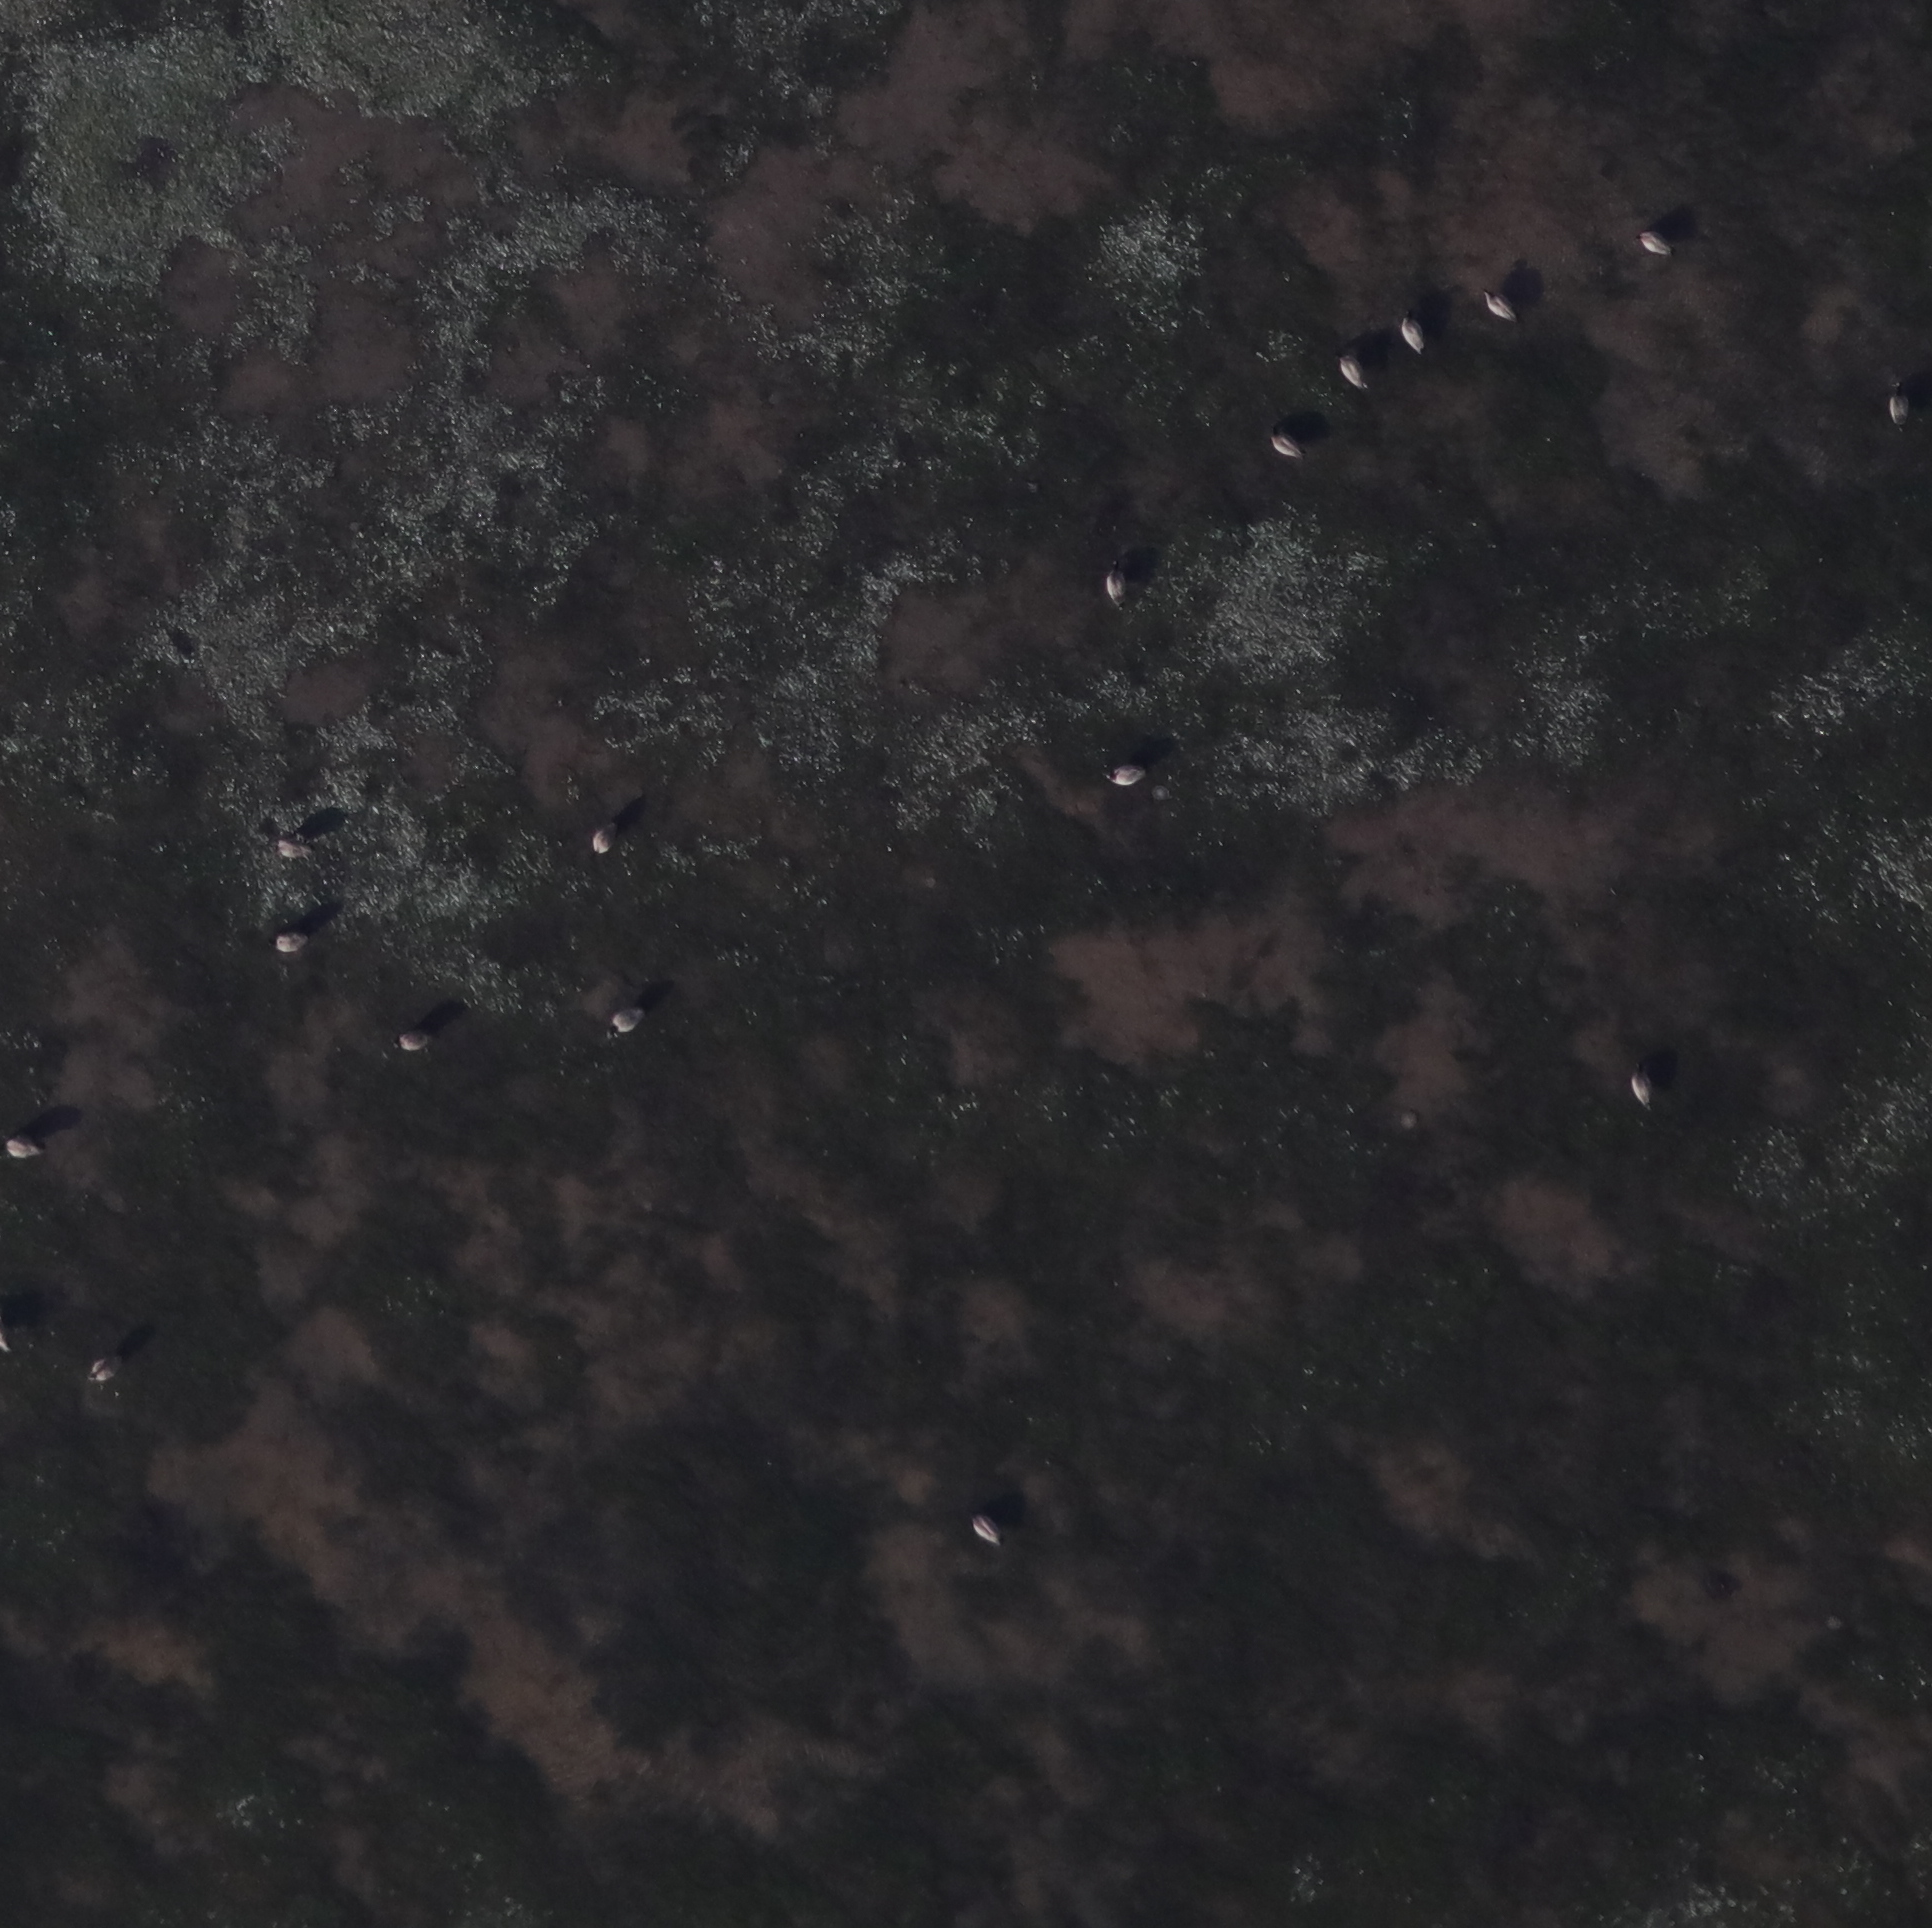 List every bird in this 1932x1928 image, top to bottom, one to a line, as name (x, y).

Canada goose (1655, 243)
Canada goose (1500, 307)
Canada goose (1412, 335)
Canada goose (1354, 369)
Canada goose (1898, 406)
Canada goose (1287, 442)
Canada goose (1116, 586)
Canada goose (1129, 773)
Canada goose (604, 841)
Canada goose (293, 847)
Canada goose (289, 945)
Canada goose (627, 1020)
Canada goose (415, 1040)
Canada goose (1643, 1087)
Canada goose (22, 1146)
Canada goose (106, 1370)
Canada goose (985, 1528)